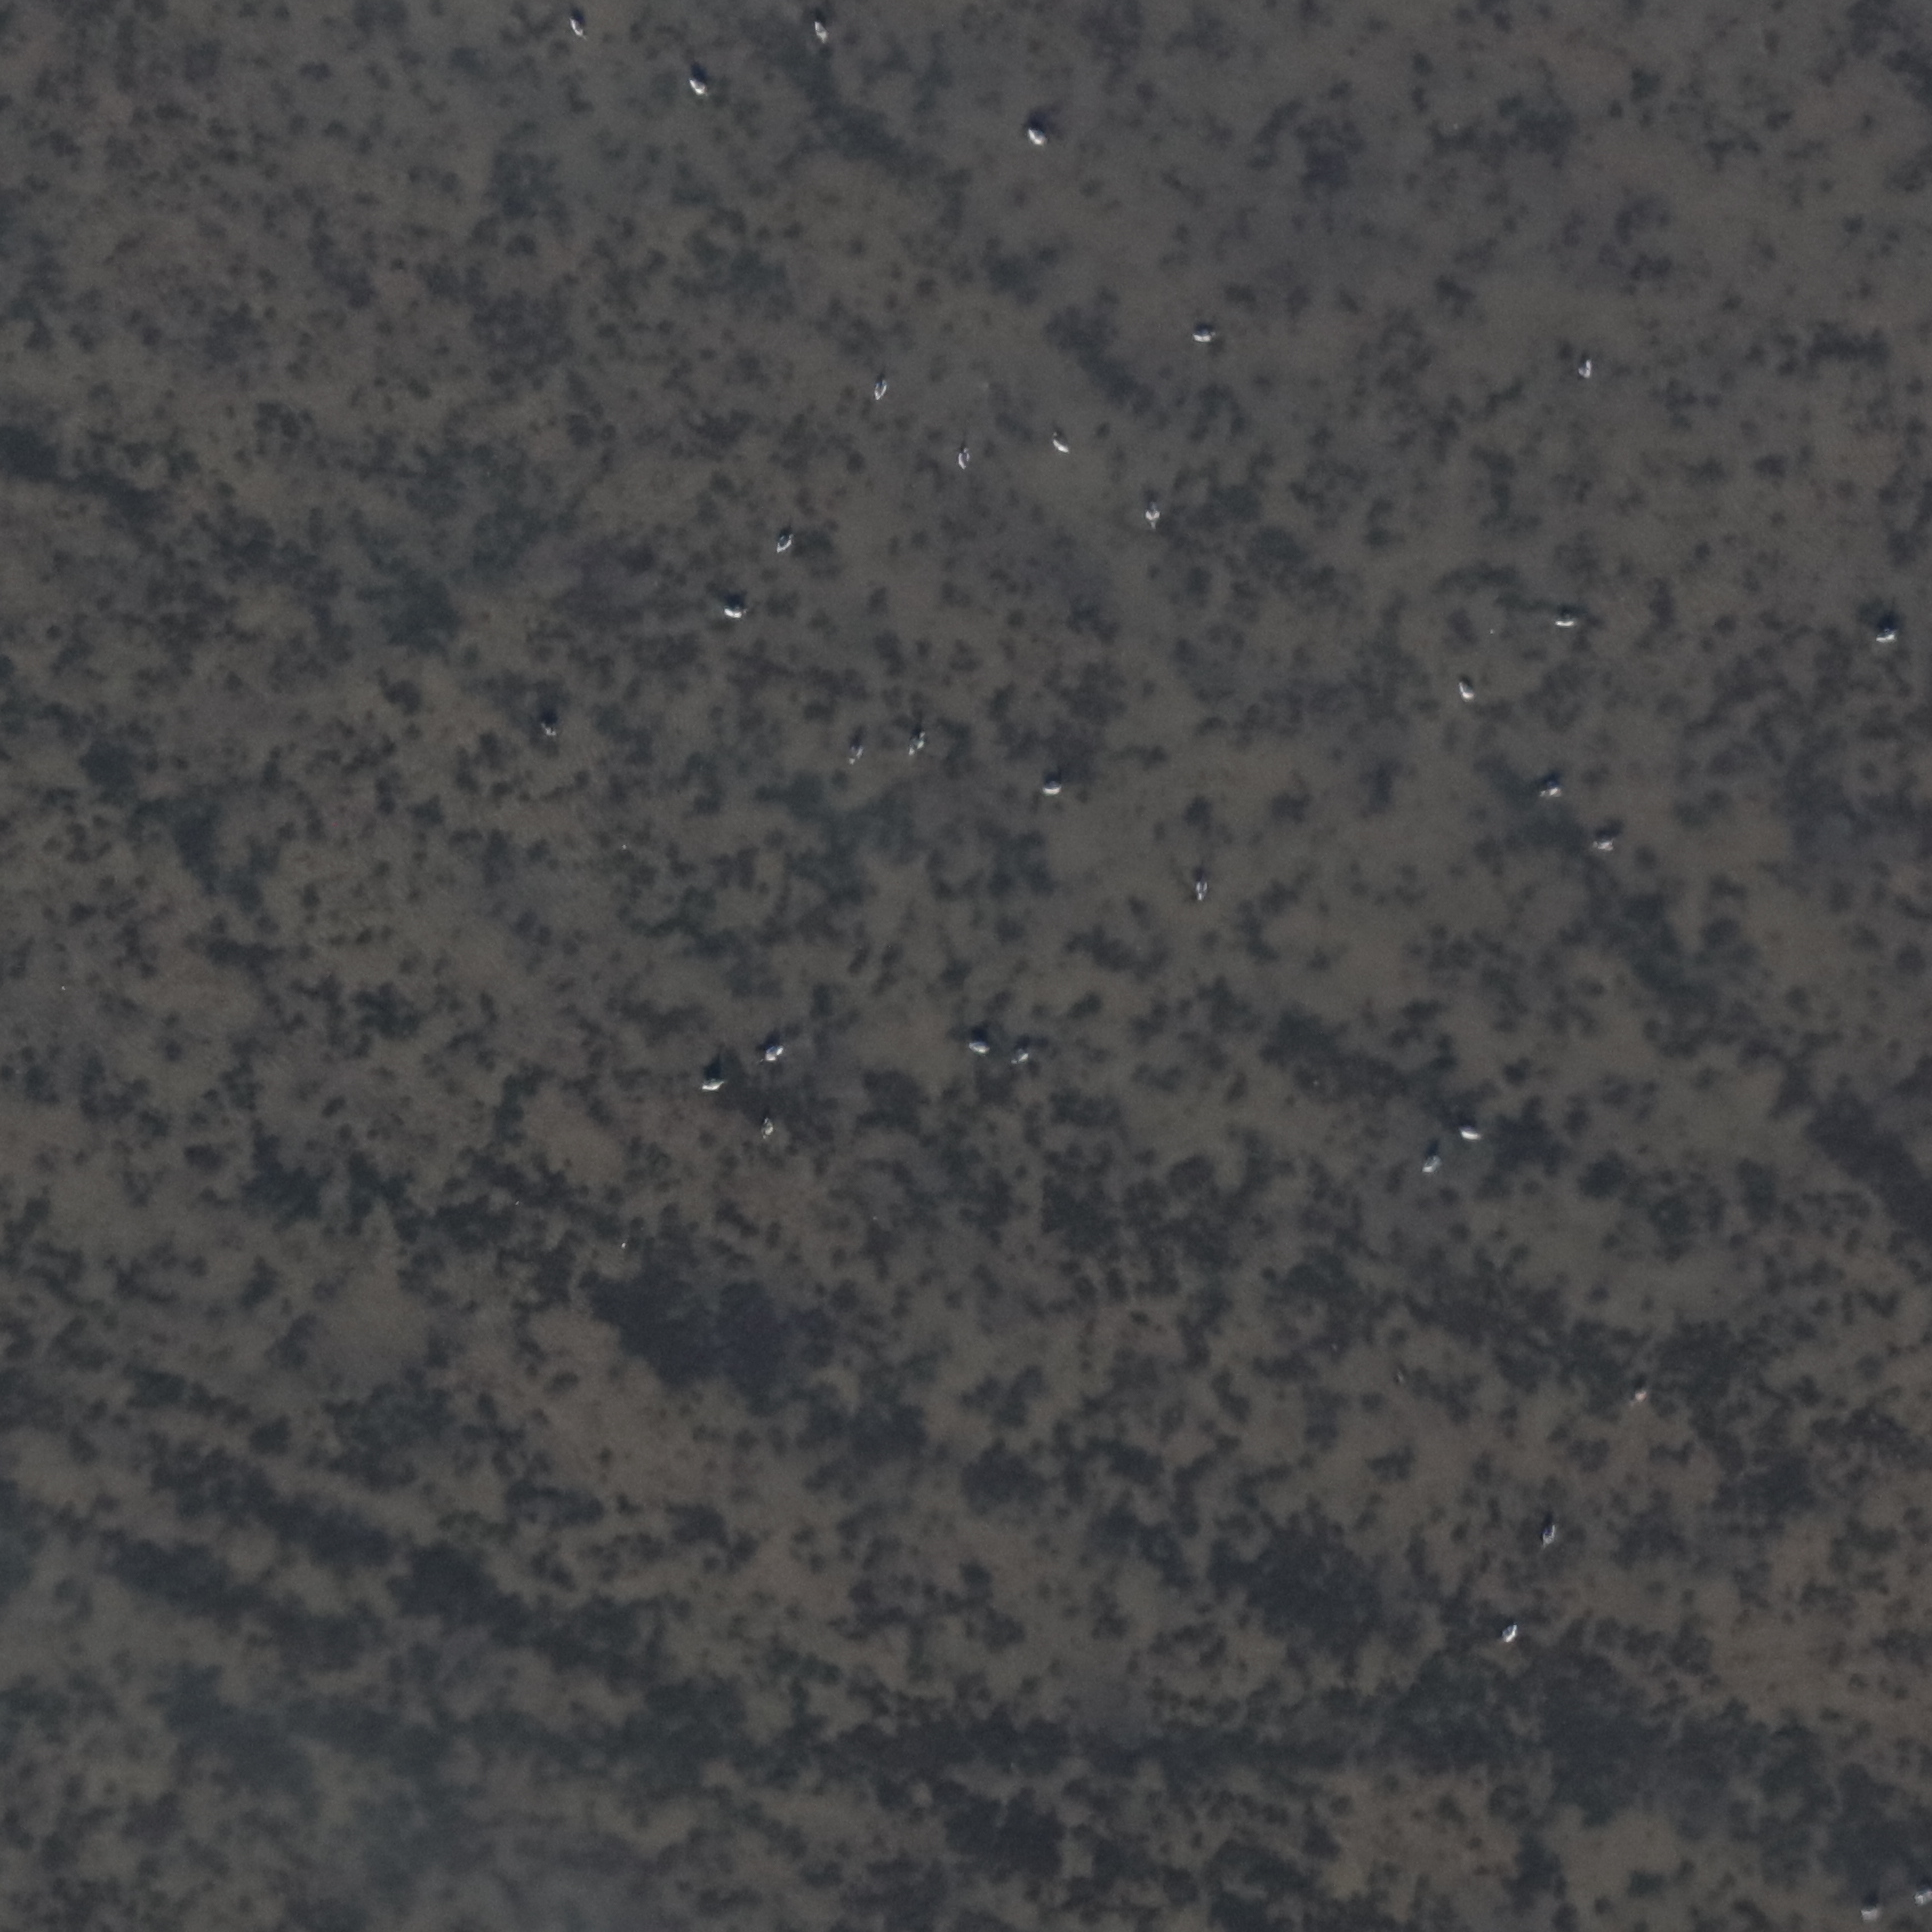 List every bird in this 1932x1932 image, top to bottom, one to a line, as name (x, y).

brant (577, 28)
brant (822, 30)
brant (698, 85)
brant (1036, 135)
brant (1203, 335)
brant (1582, 368)
brant (880, 390)
brant (1057, 442)
brant (963, 459)
brant (1151, 519)
brant (784, 541)
brant (735, 611)
brant (1566, 620)
brant (1886, 634)
brant (1465, 687)
brant (550, 729)
brant (918, 743)
brant (855, 751)
brant (1053, 787)
brant (1550, 791)
brant (1603, 844)
brant (1201, 888)
brant (980, 1046)
brant (772, 1053)
brant (1020, 1055)
brant (714, 1083)
brant (767, 1128)
brant (1471, 1134)
brant (1431, 1163)
brant (1643, 1395)
brant (1548, 1535)
brant (1507, 1633)
brant (1923, 1897)
brant (1864, 1911)